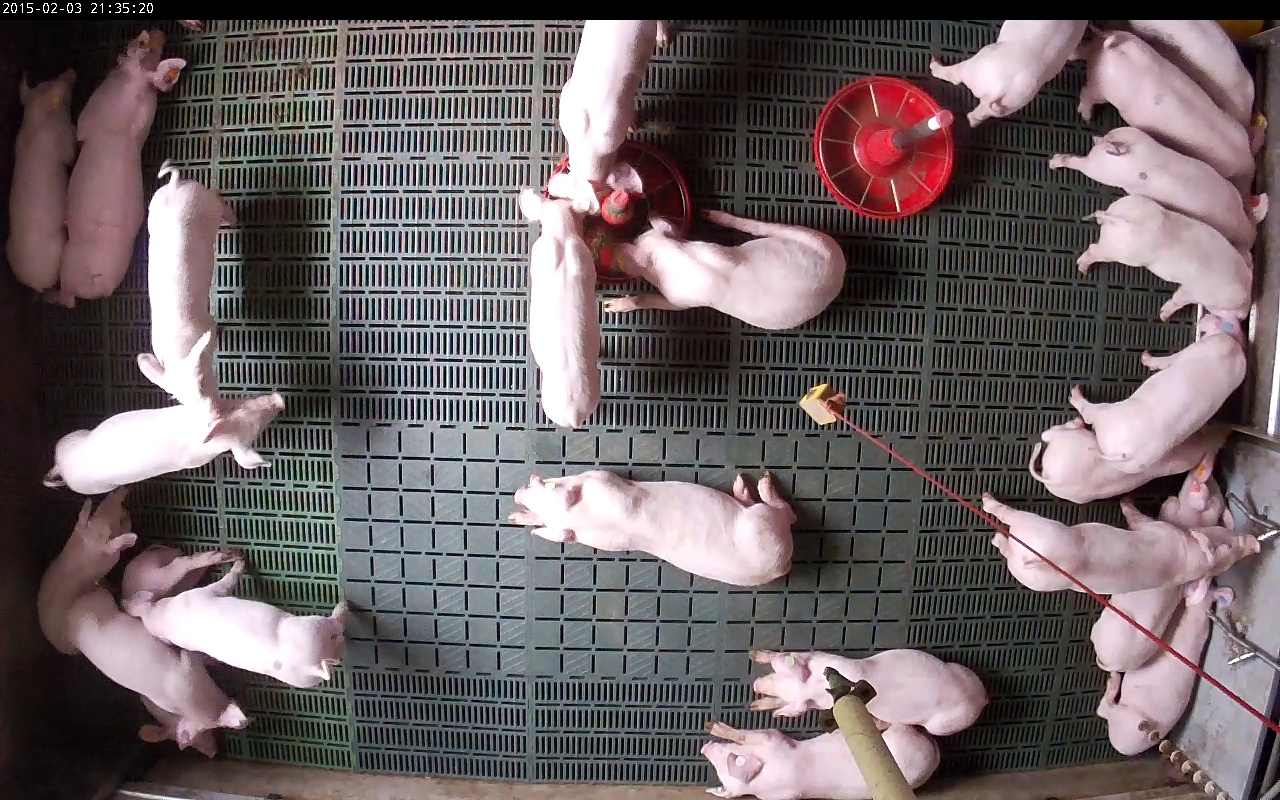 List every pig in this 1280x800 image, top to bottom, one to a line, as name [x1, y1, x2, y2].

pig [551, 20, 671, 213]
pig [931, 20, 1090, 125]
pig [1126, 21, 1257, 125]
pig [1067, 23, 1266, 198]
pig [42, 28, 187, 309]
pig [3, 69, 82, 294]
pig [1049, 127, 1268, 267]
pig [136, 159, 238, 426]
pig [515, 187, 604, 432]
pig [1077, 193, 1255, 333]
pig [607, 207, 848, 331]
pig [1067, 312, 1250, 471]
pig [44, 391, 286, 492]
pig [1027, 417, 1233, 503]
pig [509, 467, 800, 589]
pig [1091, 471, 1237, 672]
pig [36, 485, 137, 659]
pig [981, 493, 1261, 607]
pig [123, 543, 245, 760]
pig [122, 562, 348, 690]
pig [1094, 585, 1236, 756]
pig [68, 587, 246, 744]
pig [748, 648, 993, 735]
pig [702, 716, 939, 799]